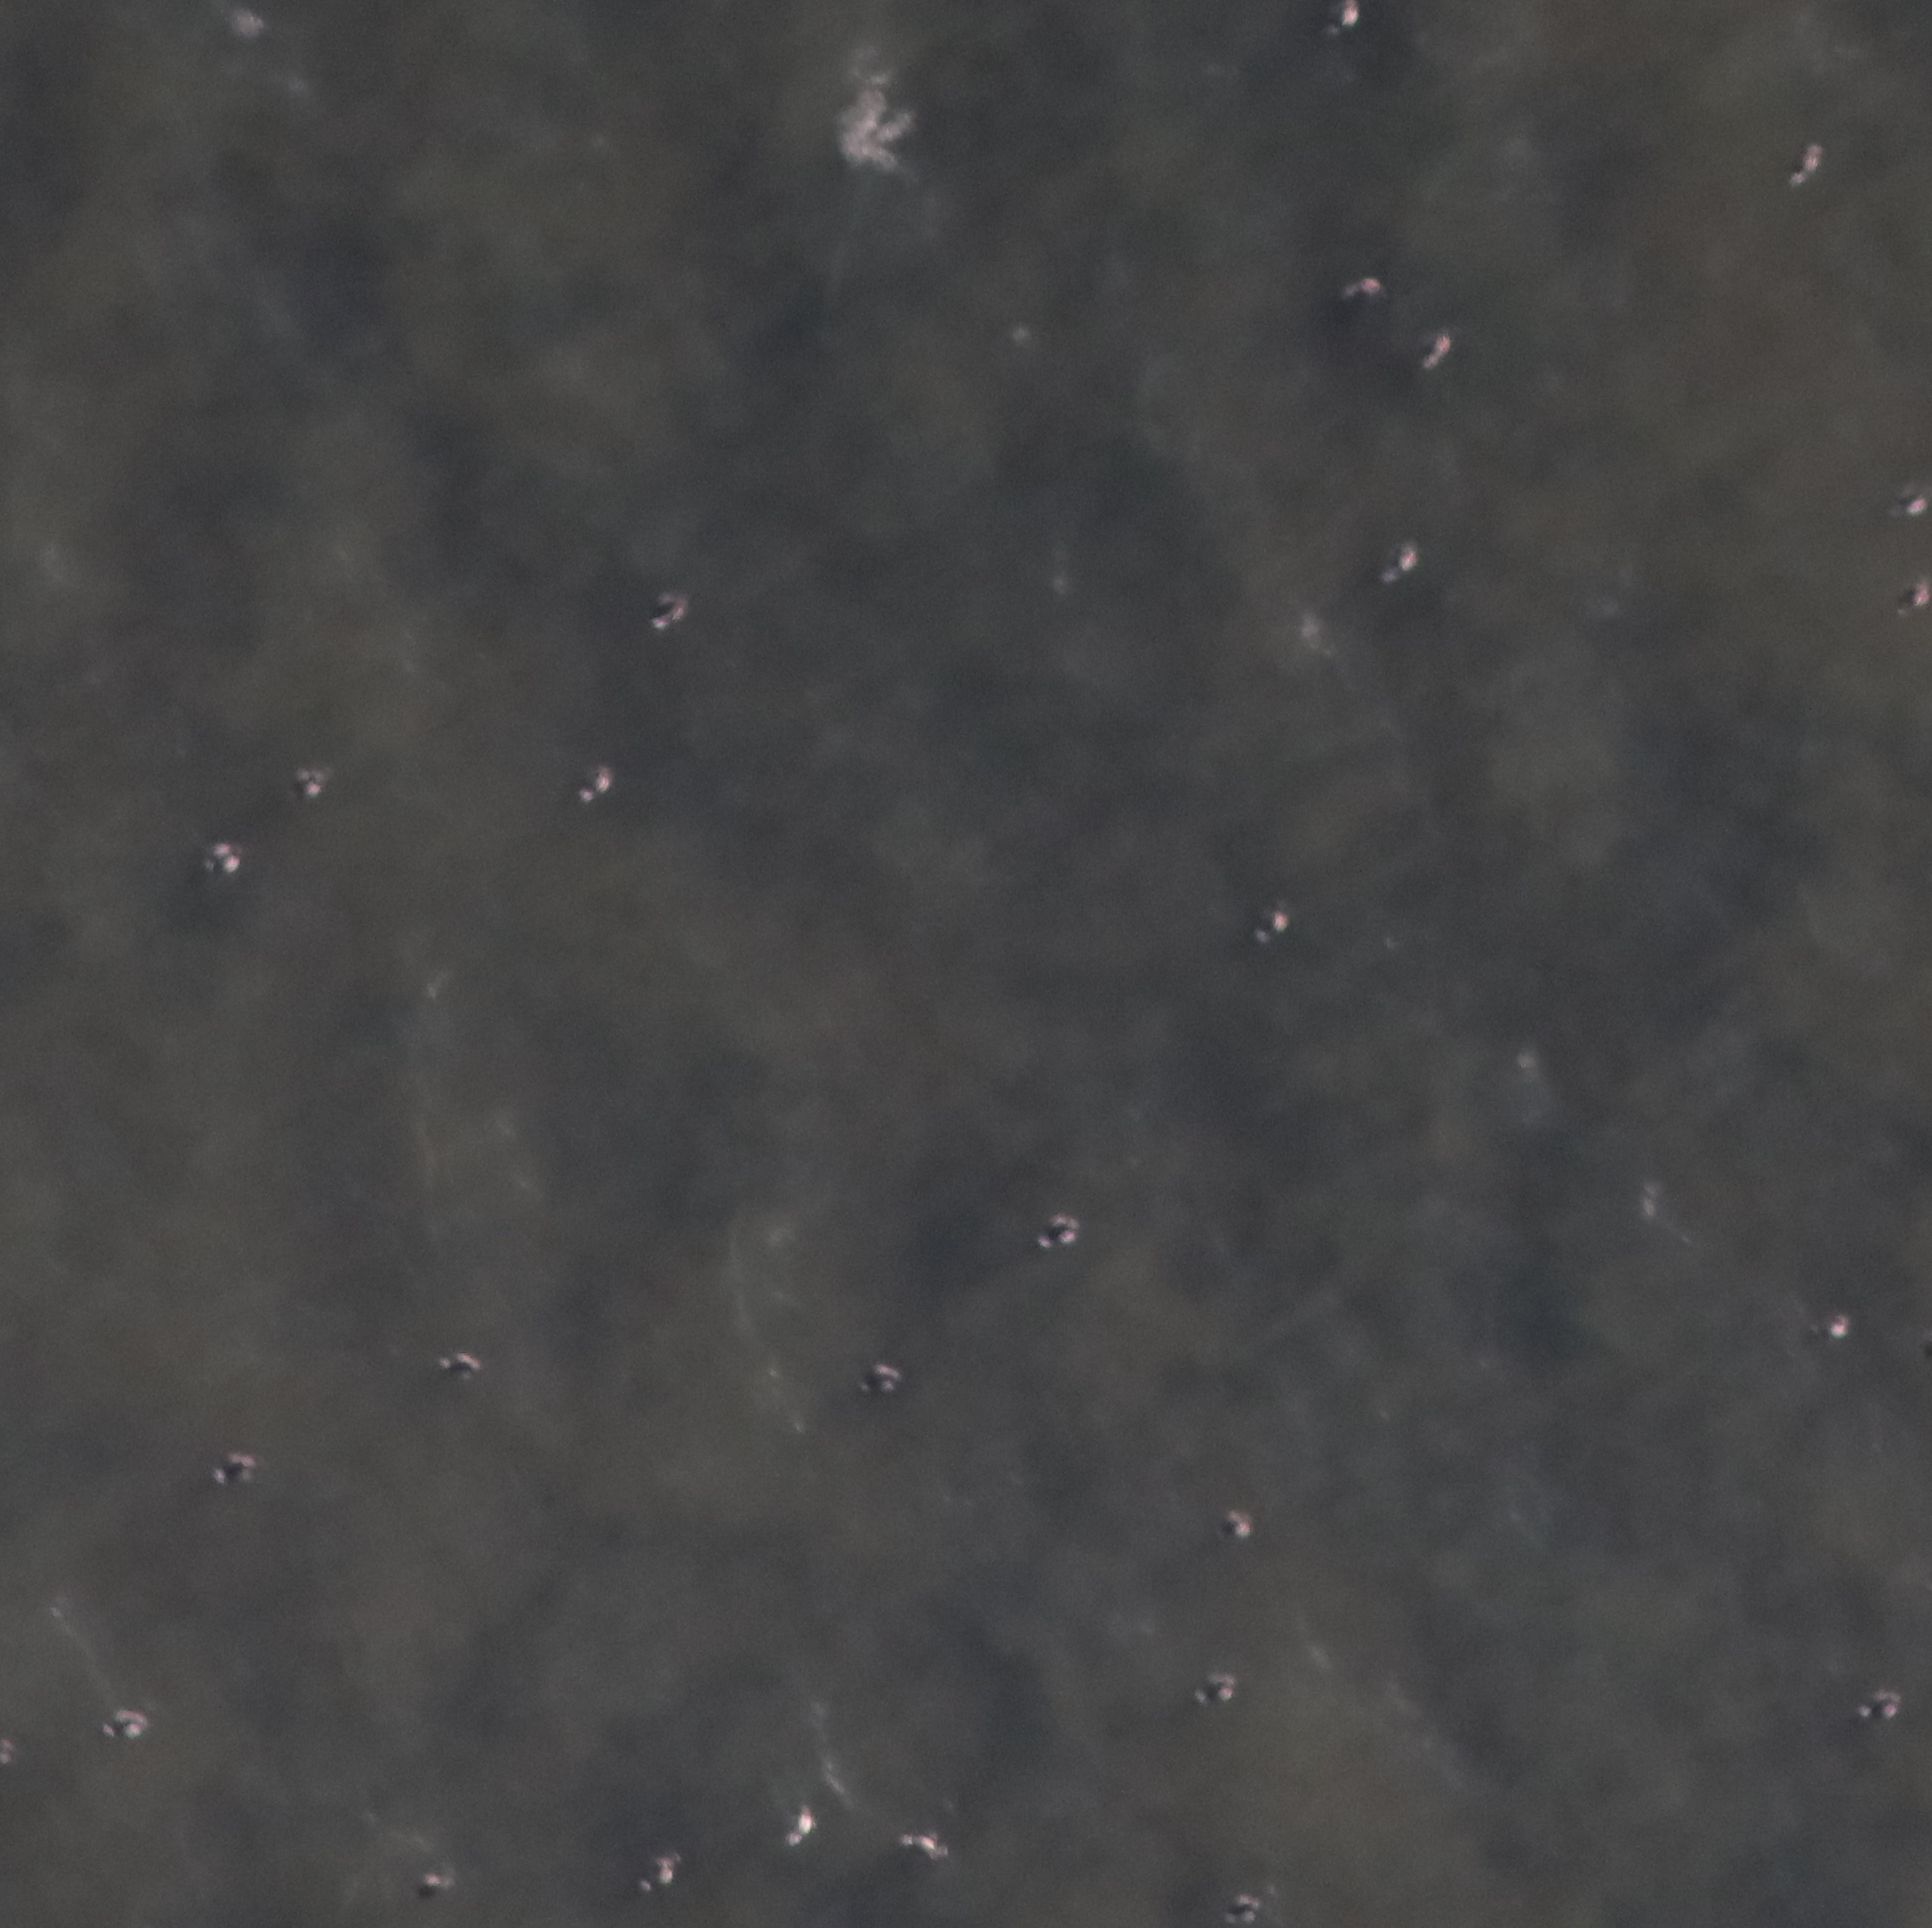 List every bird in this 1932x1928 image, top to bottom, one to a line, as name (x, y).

brant (1346, 14)
brant (1802, 162)
brant (1360, 286)
brant (1433, 346)
brant (1912, 498)
brant (1404, 559)
brant (1910, 595)
brant (663, 613)
brant (595, 782)
brant (301, 784)
brant (222, 857)
brant (1272, 921)
brant (1061, 1232)
brant (1826, 1327)
brant (458, 1366)
brant (873, 1379)
brant (238, 1466)
brant (1240, 1524)
brant (1216, 1686)
brant (1880, 1705)
brant (125, 1721)
brant (0, 1753)
brant (800, 1826)
brant (923, 1849)
brant (655, 1870)
other bird (429, 1884)
brant (1245, 1909)